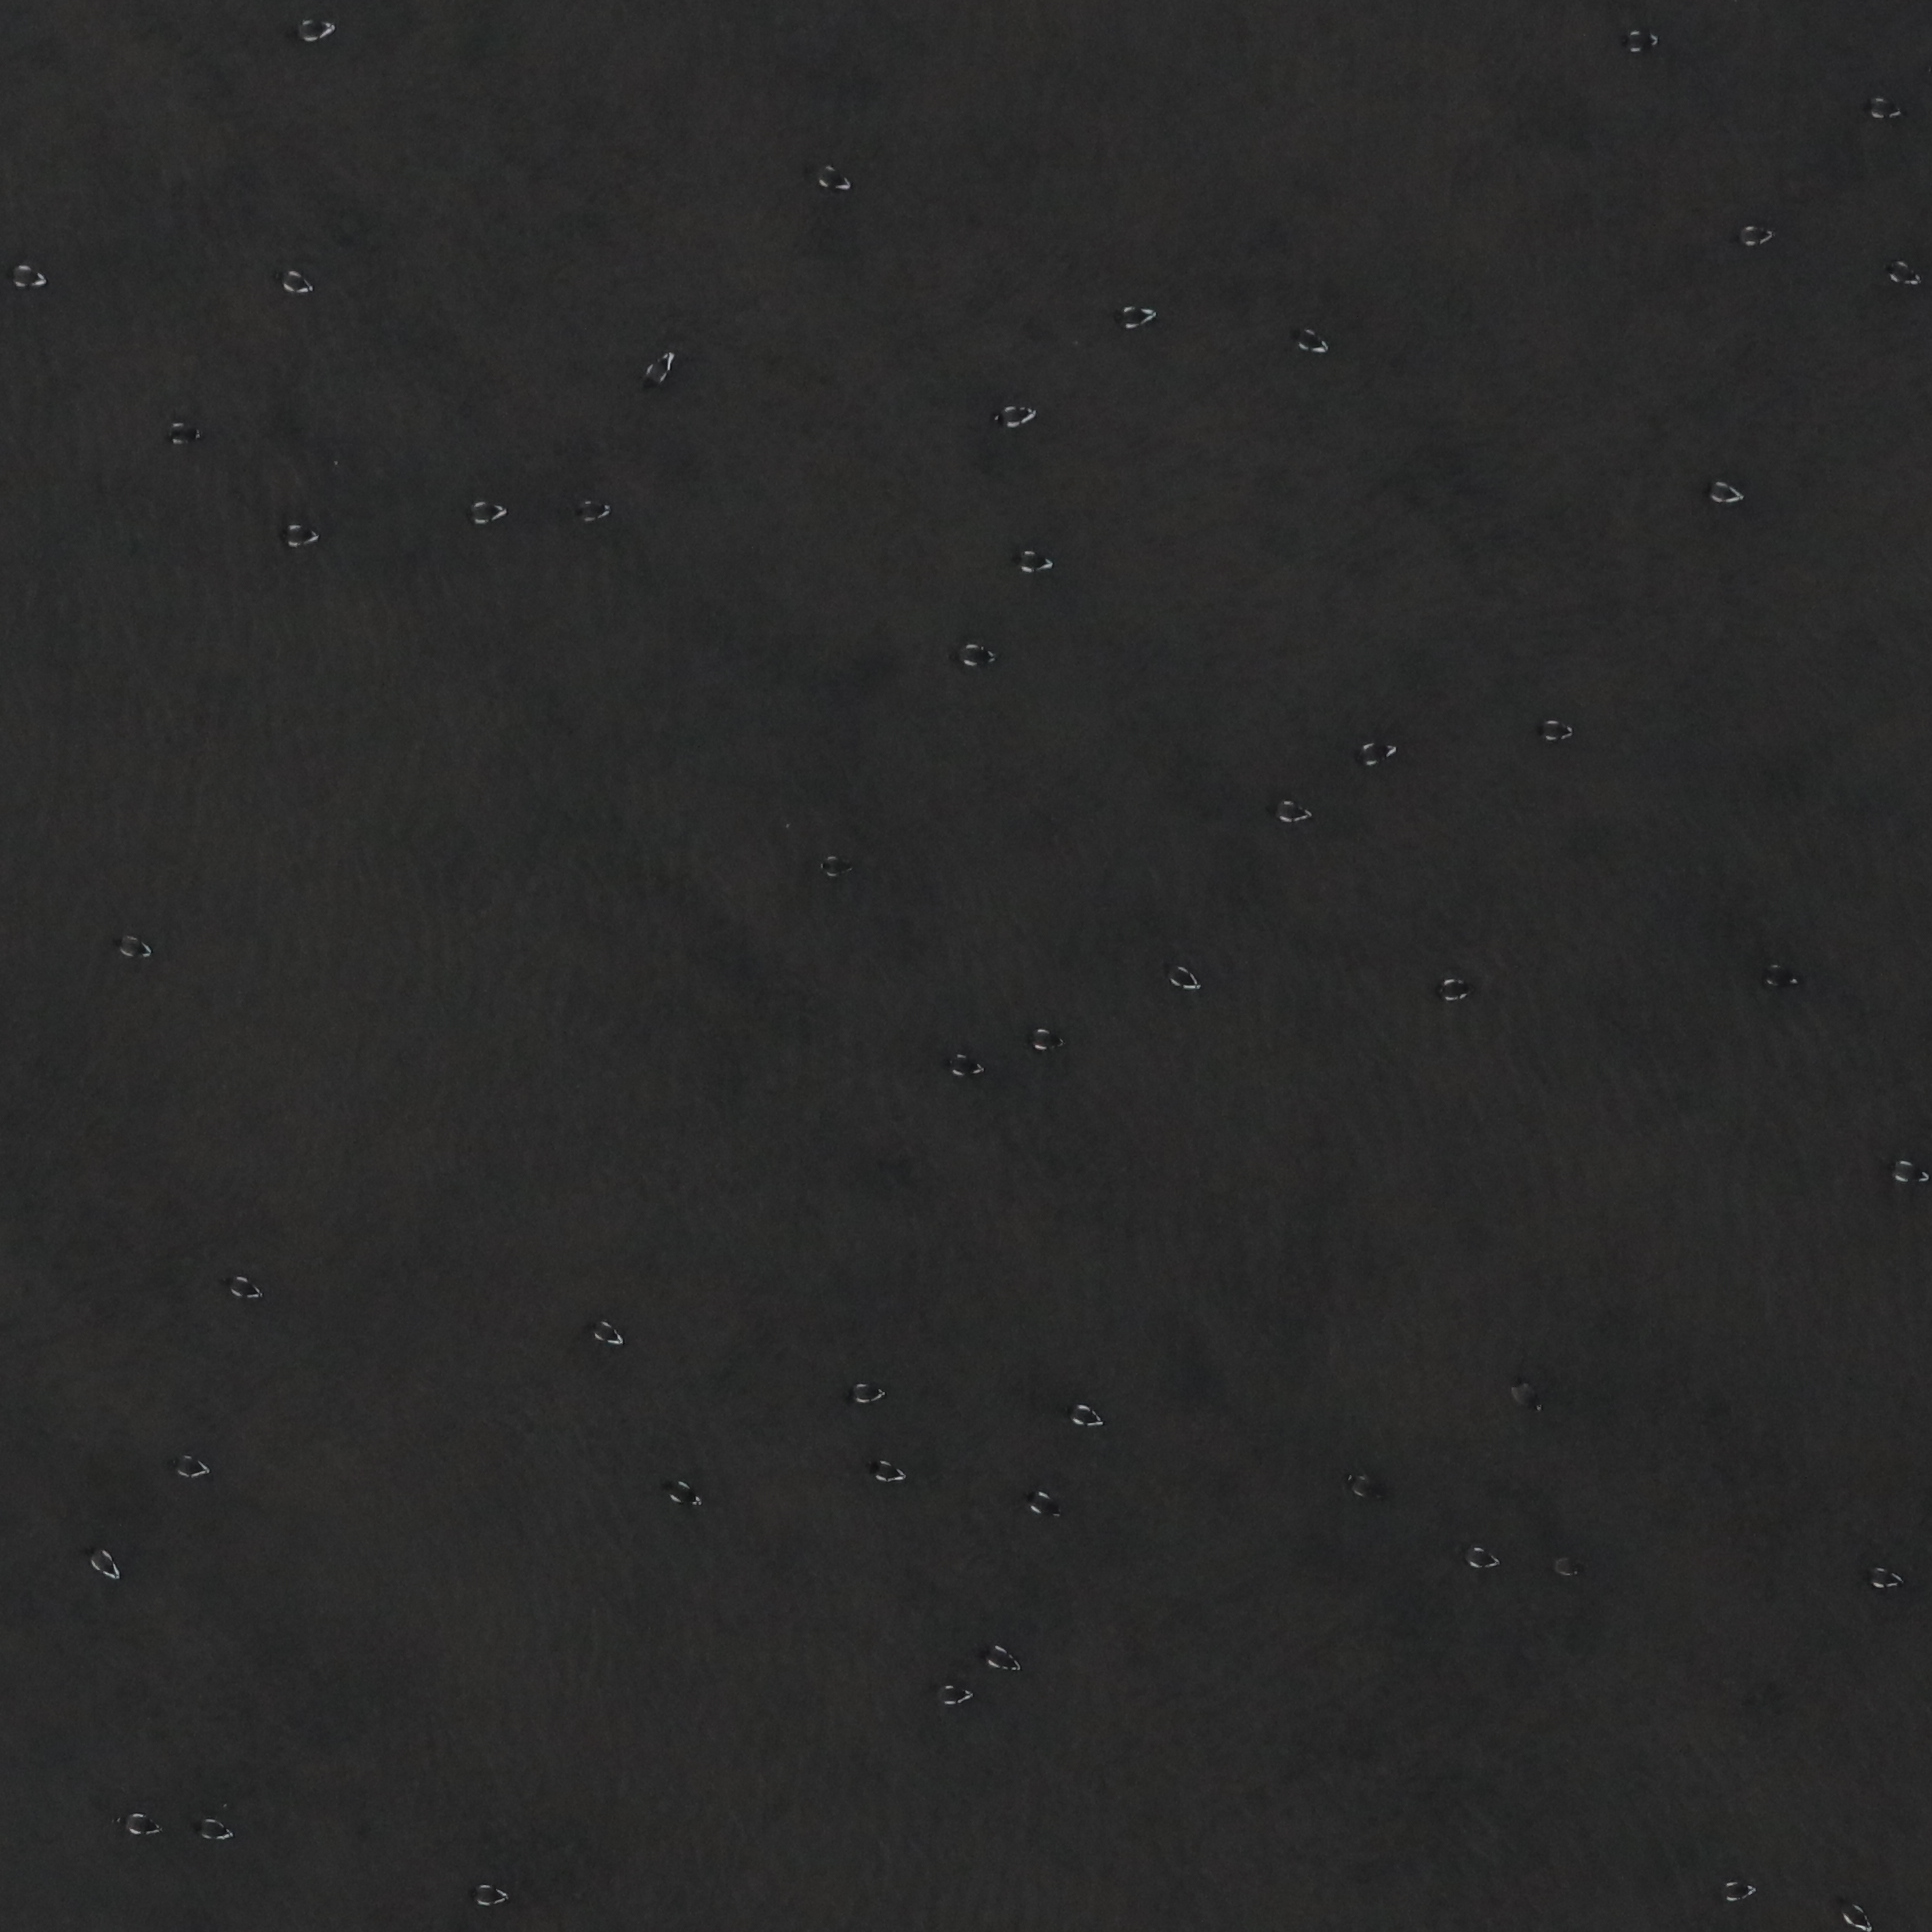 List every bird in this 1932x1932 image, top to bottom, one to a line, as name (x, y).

brant (310, 29)
brant (1639, 39)
brant (1883, 109)
brant (833, 181)
brant (1753, 237)
brant (1903, 272)
brant (24, 279)
brant (295, 283)
brant (1137, 318)
brant (1312, 341)
brant (659, 370)
brant (1012, 417)
brant (183, 433)
brant (1722, 493)
brant (591, 511)
brant (485, 513)
brant (298, 535)
brant (1032, 563)
brant (975, 656)
brant (1554, 731)
brant (1376, 755)
brant (1291, 812)
brant (835, 866)
brant (132, 948)
brant (1778, 973)
brant (1184, 978)
brant (1452, 991)
brant (1042, 1040)
brant (964, 1065)
brant (1907, 1172)
brant (242, 1287)
brant (606, 1331)
brant (865, 1392)
brant (1528, 1395)
brant (1083, 1415)
brant (190, 1464)
brant (887, 1470)
brant (1362, 1488)
brant (683, 1493)
brant (1042, 1503)
brant (1480, 1557)
brant (104, 1561)
brant (1571, 1567)
brant (1883, 1578)
brant (999, 1658)
brant (952, 1693)
brant (139, 1823)
brant (212, 1829)
brant (1738, 1887)
brant (486, 1894)
brant (1855, 1916)